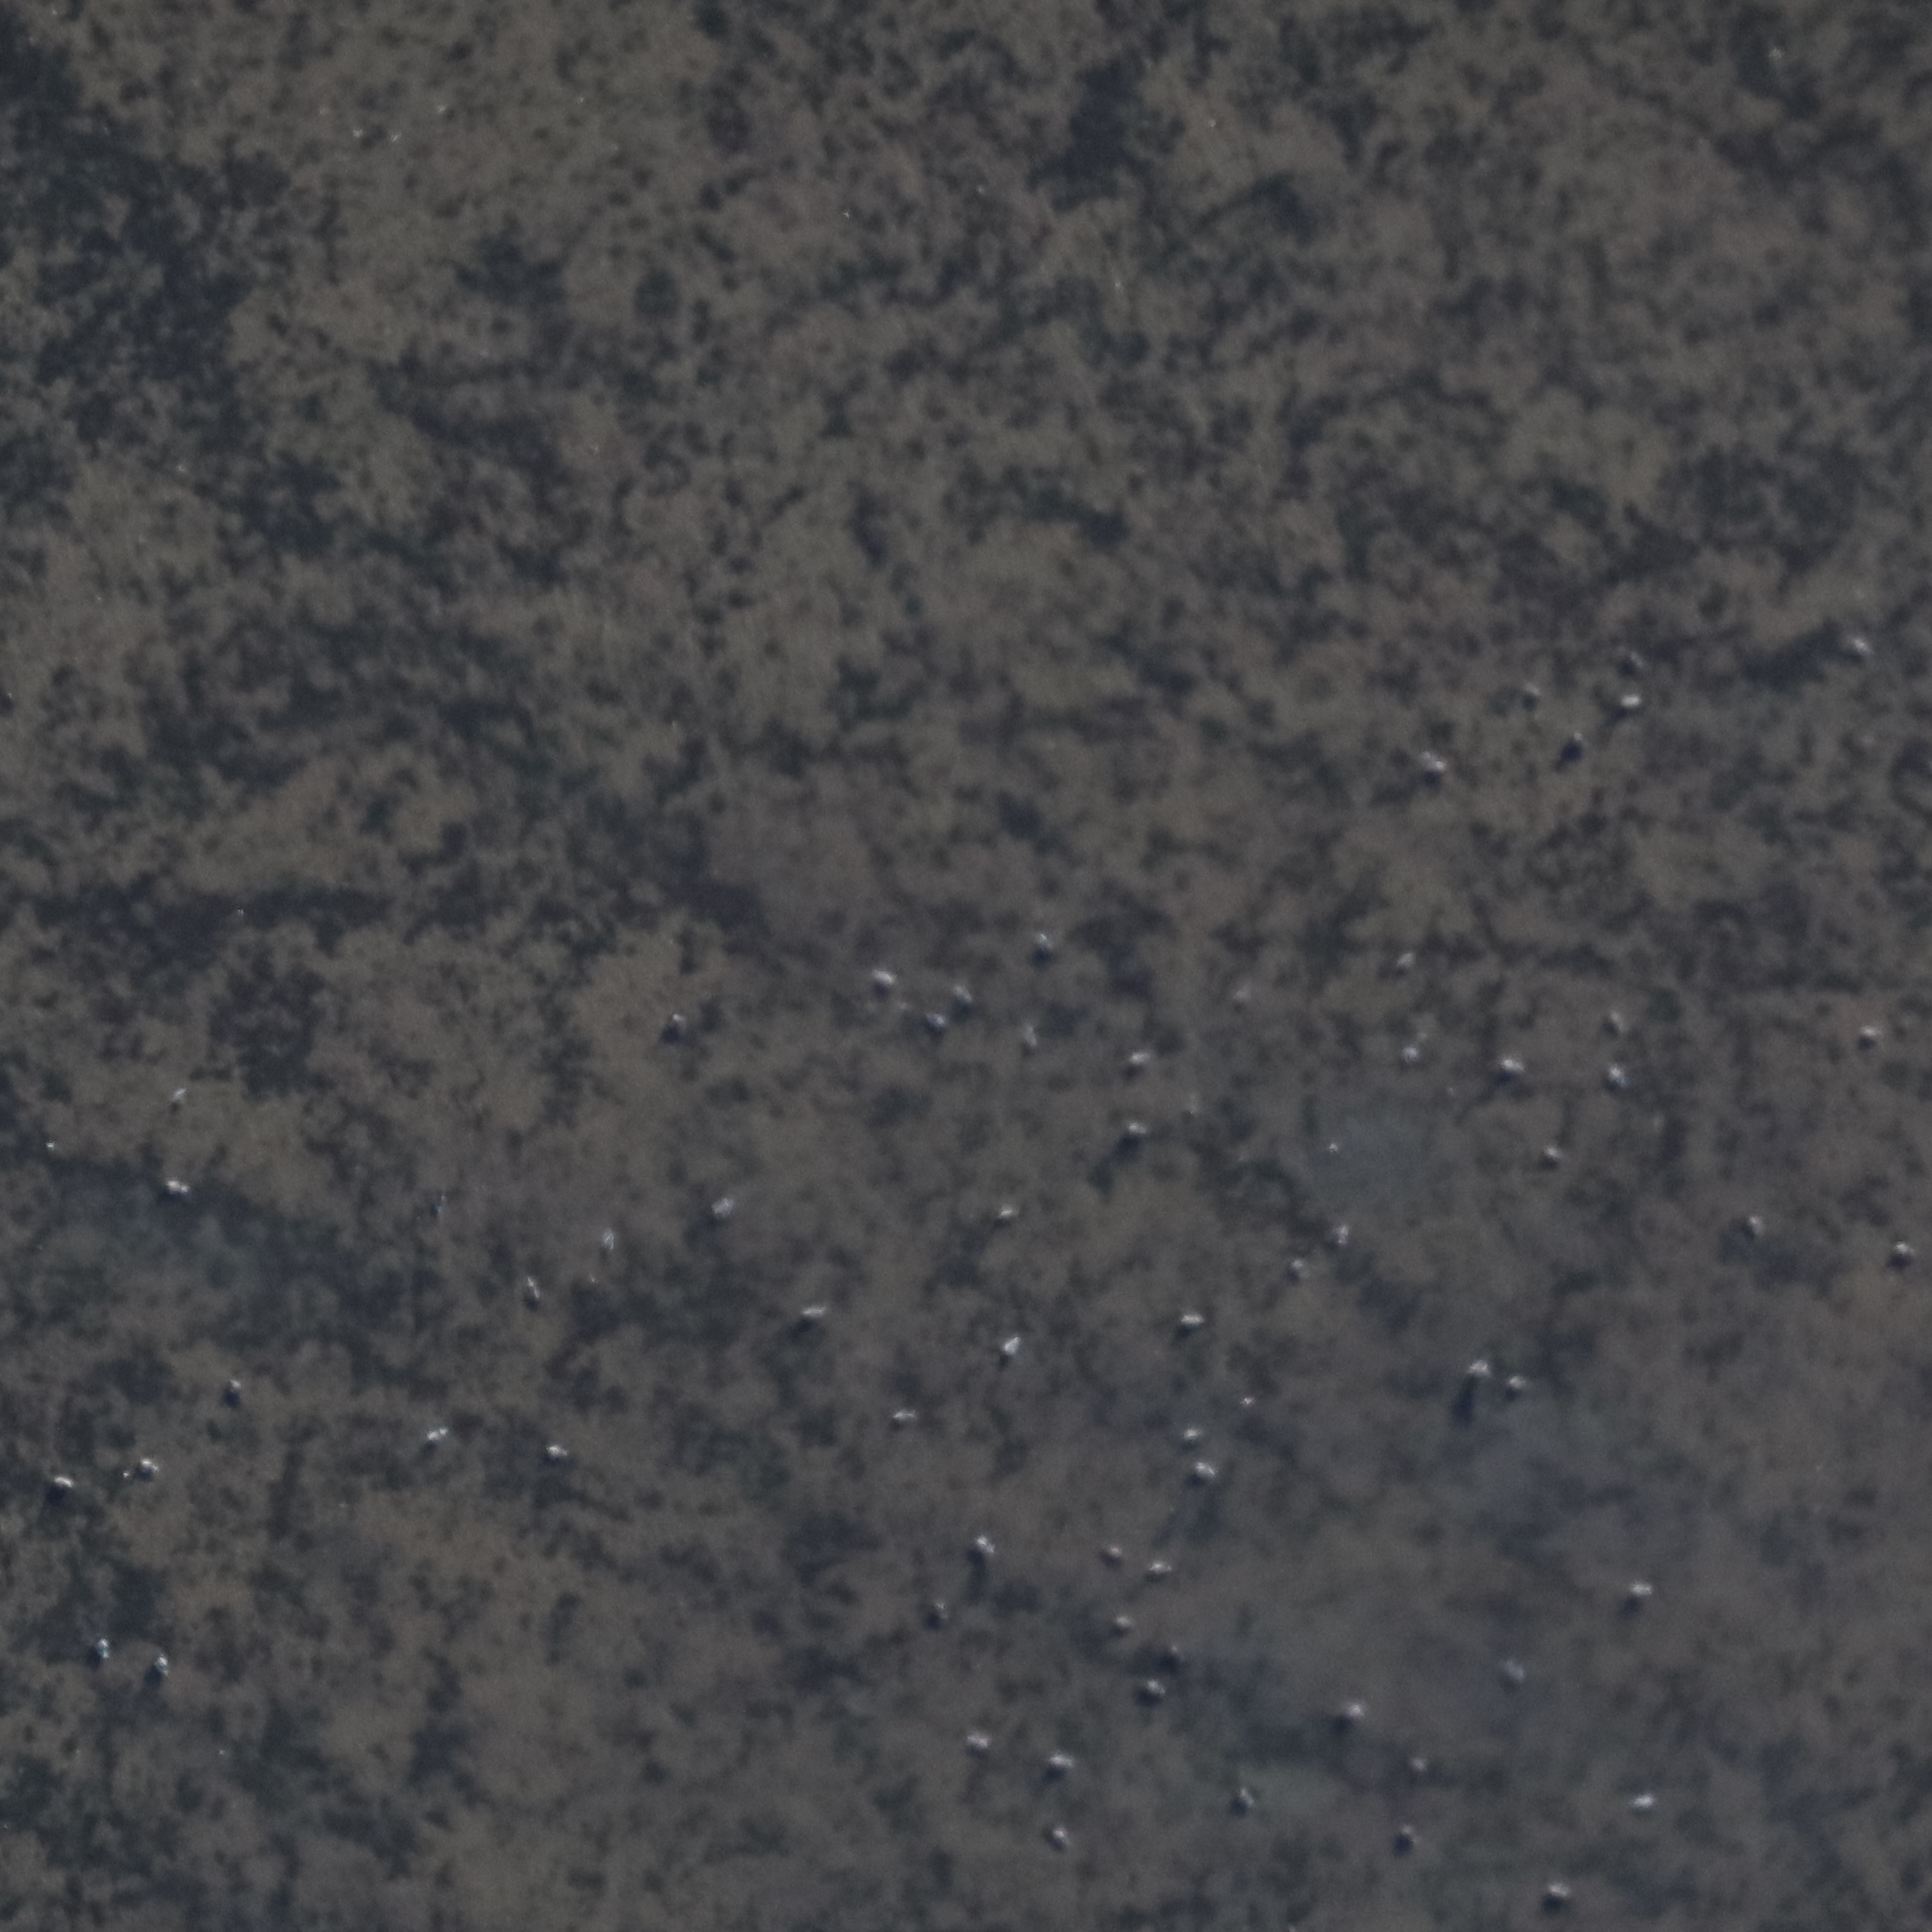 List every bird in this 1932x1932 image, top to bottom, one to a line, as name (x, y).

brant (1853, 644)
brant (1631, 665)
brant (1529, 691)
brant (1634, 705)
brant (1579, 748)
brant (1432, 768)
brant (1043, 937)
brant (1405, 966)
brant (887, 982)
brant (964, 1000)
brant (1614, 1020)
brant (679, 1022)
brant (945, 1024)
brant (1868, 1030)
brant (1033, 1047)
brant (1411, 1053)
brant (1145, 1056)
brant (1513, 1069)
brant (1613, 1072)
brant (180, 1098)
brant (1138, 1133)
brant (1549, 1155)
brant (176, 1187)
brant (727, 1208)
brant (1007, 1215)
brant (1753, 1223)
brant (1342, 1235)
brant (609, 1241)
brant (1902, 1254)
brant (1298, 1270)
brant (532, 1292)
brant (812, 1320)
brant (1191, 1327)
brant (1007, 1352)
brant (1479, 1369)
brant (1518, 1383)
brant (233, 1387)
brant (898, 1423)
brant (1192, 1436)
brant (437, 1439)
brant (555, 1452)
brant (147, 1466)
brant (1203, 1474)
brant (62, 1483)
brant (986, 1548)
brant (1112, 1549)
brant (1167, 1572)
brant (1640, 1592)
brant (944, 1612)
brant (1123, 1628)
brant (103, 1650)
brant (1174, 1660)
brant (161, 1664)
brant (1512, 1671)
brant (1154, 1691)
brant (1360, 1708)
brant (975, 1743)
brant (1060, 1767)
brant (1419, 1768)
brant (1250, 1806)
brant (1641, 1806)
brant (1063, 1839)
brant (1411, 1840)
brant (1553, 1894)